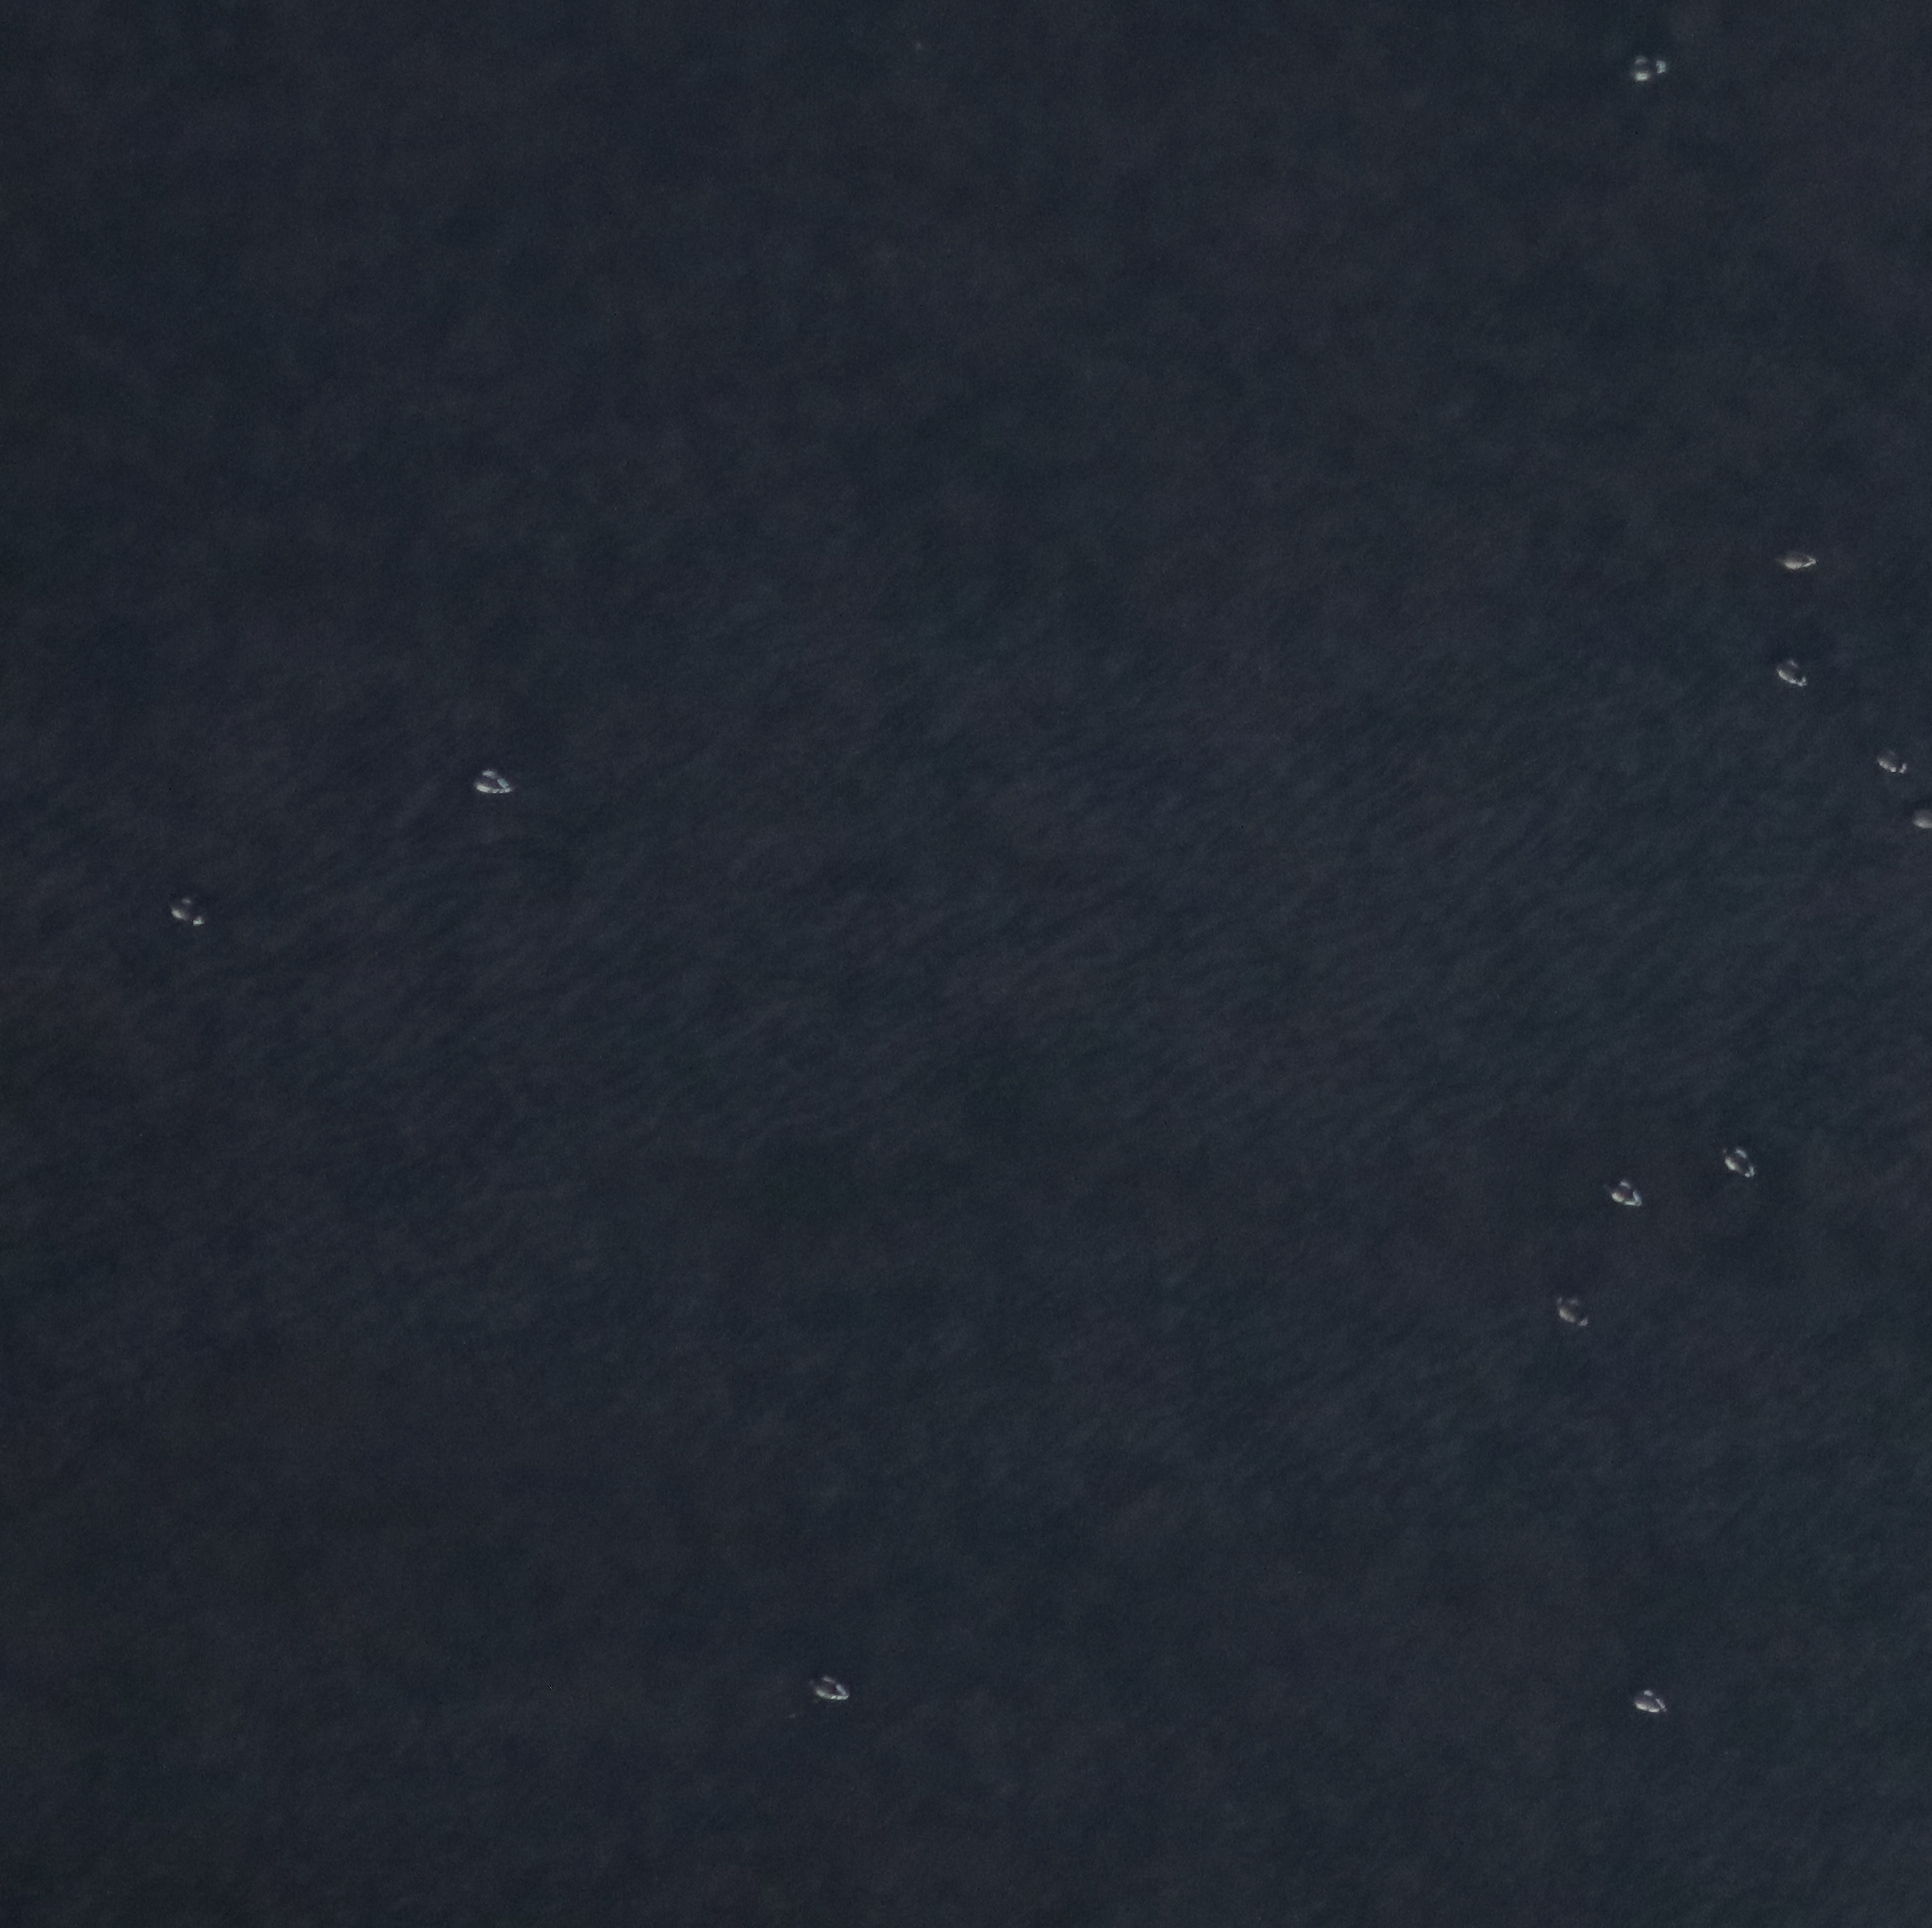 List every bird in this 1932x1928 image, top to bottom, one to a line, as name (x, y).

brant (1646, 64)
brant (1793, 562)
brant (1790, 670)
brant (1891, 759)
brant (489, 783)
brant (1922, 819)
brant (187, 911)
brant (1738, 1161)
brant (1622, 1194)
brant (1571, 1311)
brant (827, 1688)
brant (1647, 1703)